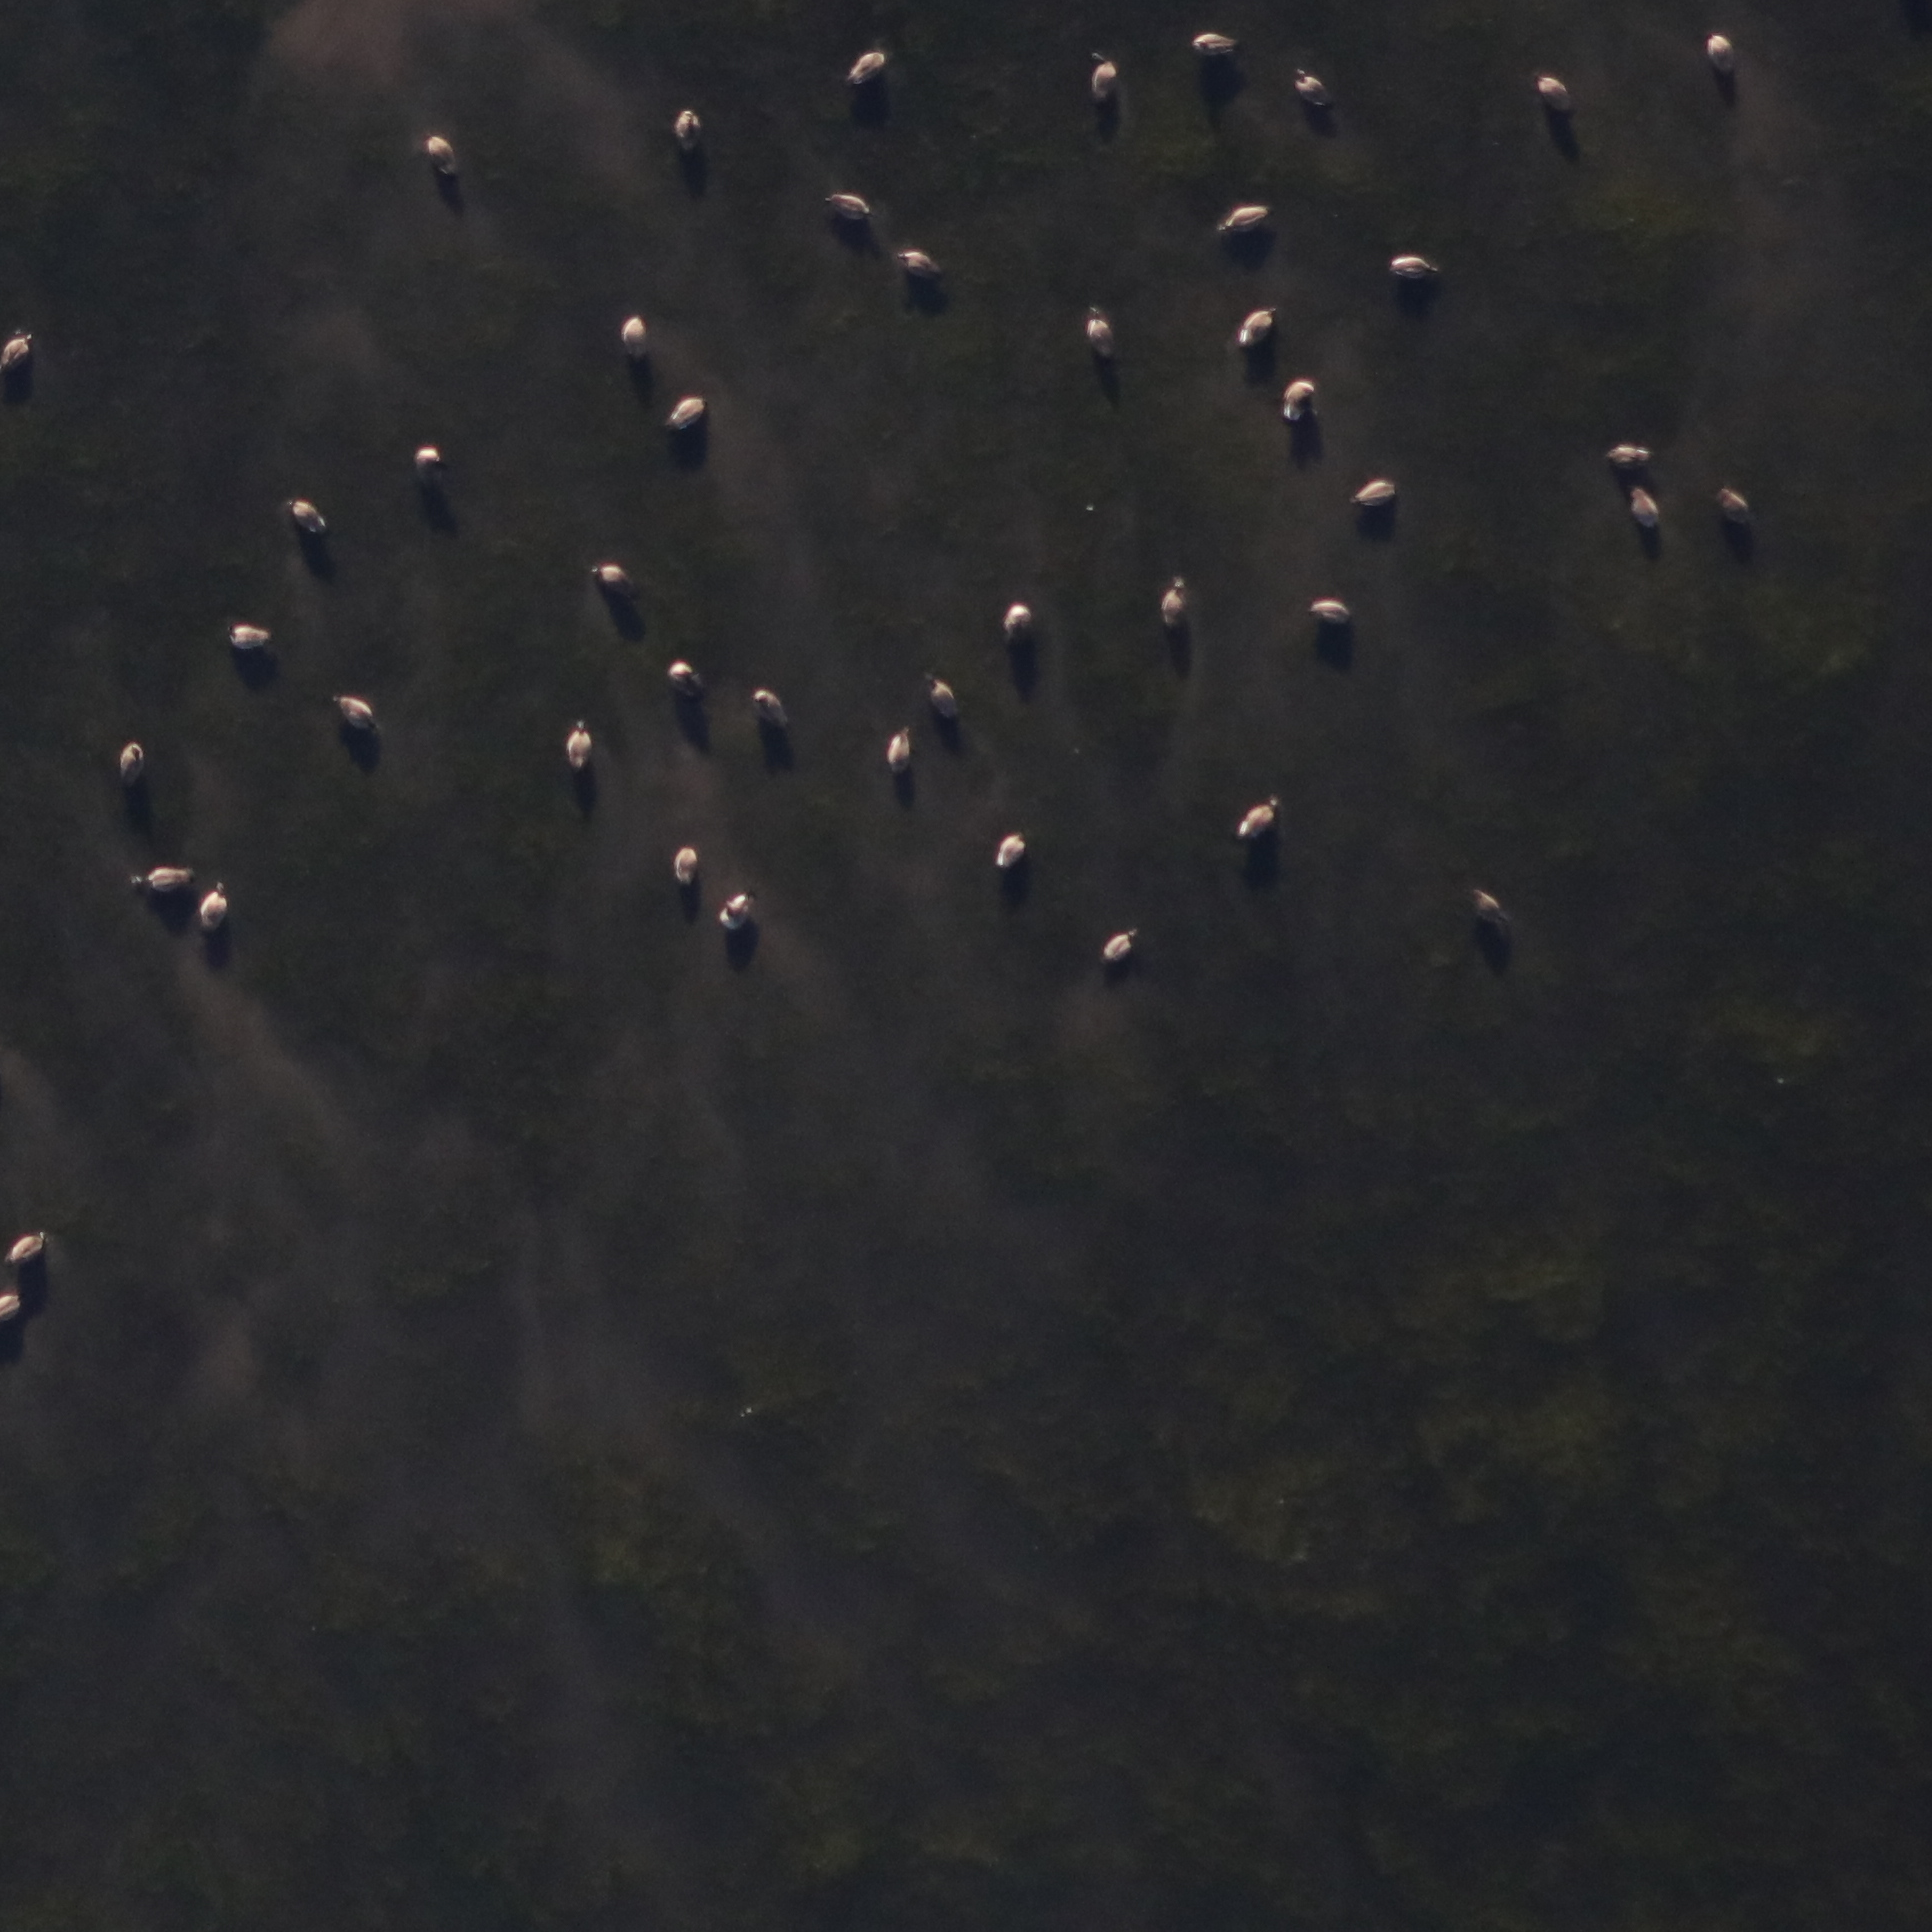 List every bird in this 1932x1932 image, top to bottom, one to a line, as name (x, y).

Canada goose (1214, 46)
Canada goose (1717, 56)
Canada goose (865, 69)
Canada goose (1104, 73)
Canada goose (1313, 93)
Canada goose (1554, 95)
Canada goose (685, 128)
Canada goose (440, 151)
Canada goose (849, 207)
Canada goose (1245, 218)
Canada goose (916, 265)
Canada goose (1413, 267)
Canada goose (1258, 326)
Canada goose (636, 332)
Canada goose (1098, 333)
Canada goose (18, 353)
Canada goose (1296, 401)
Canada goose (687, 414)
Canada goose (1628, 451)
Canada goose (419, 454)
Canada goose (1376, 495)
Canada goose (1644, 509)
Canada goose (1733, 509)
Canada goose (303, 515)
Canada goose (615, 581)
Canada goose (1174, 607)
Canada goose (1017, 613)
Canada goose (1331, 613)
Canada goose (248, 638)
Canada goose (682, 677)
Canada goose (943, 697)
Canada goose (769, 712)
Canada goose (353, 715)
Canada goose (583, 744)
Canada goose (898, 750)
Canada goose (129, 757)
Canada goose (1259, 821)
Canada goose (1010, 851)
Canada goose (688, 862)
Canada goose (172, 880)
Canada goose (211, 909)
Canada goose (1490, 909)
Canada goose (736, 913)
Canada goose (1123, 942)
Canada goose (26, 1249)
Canada goose (2, 1308)